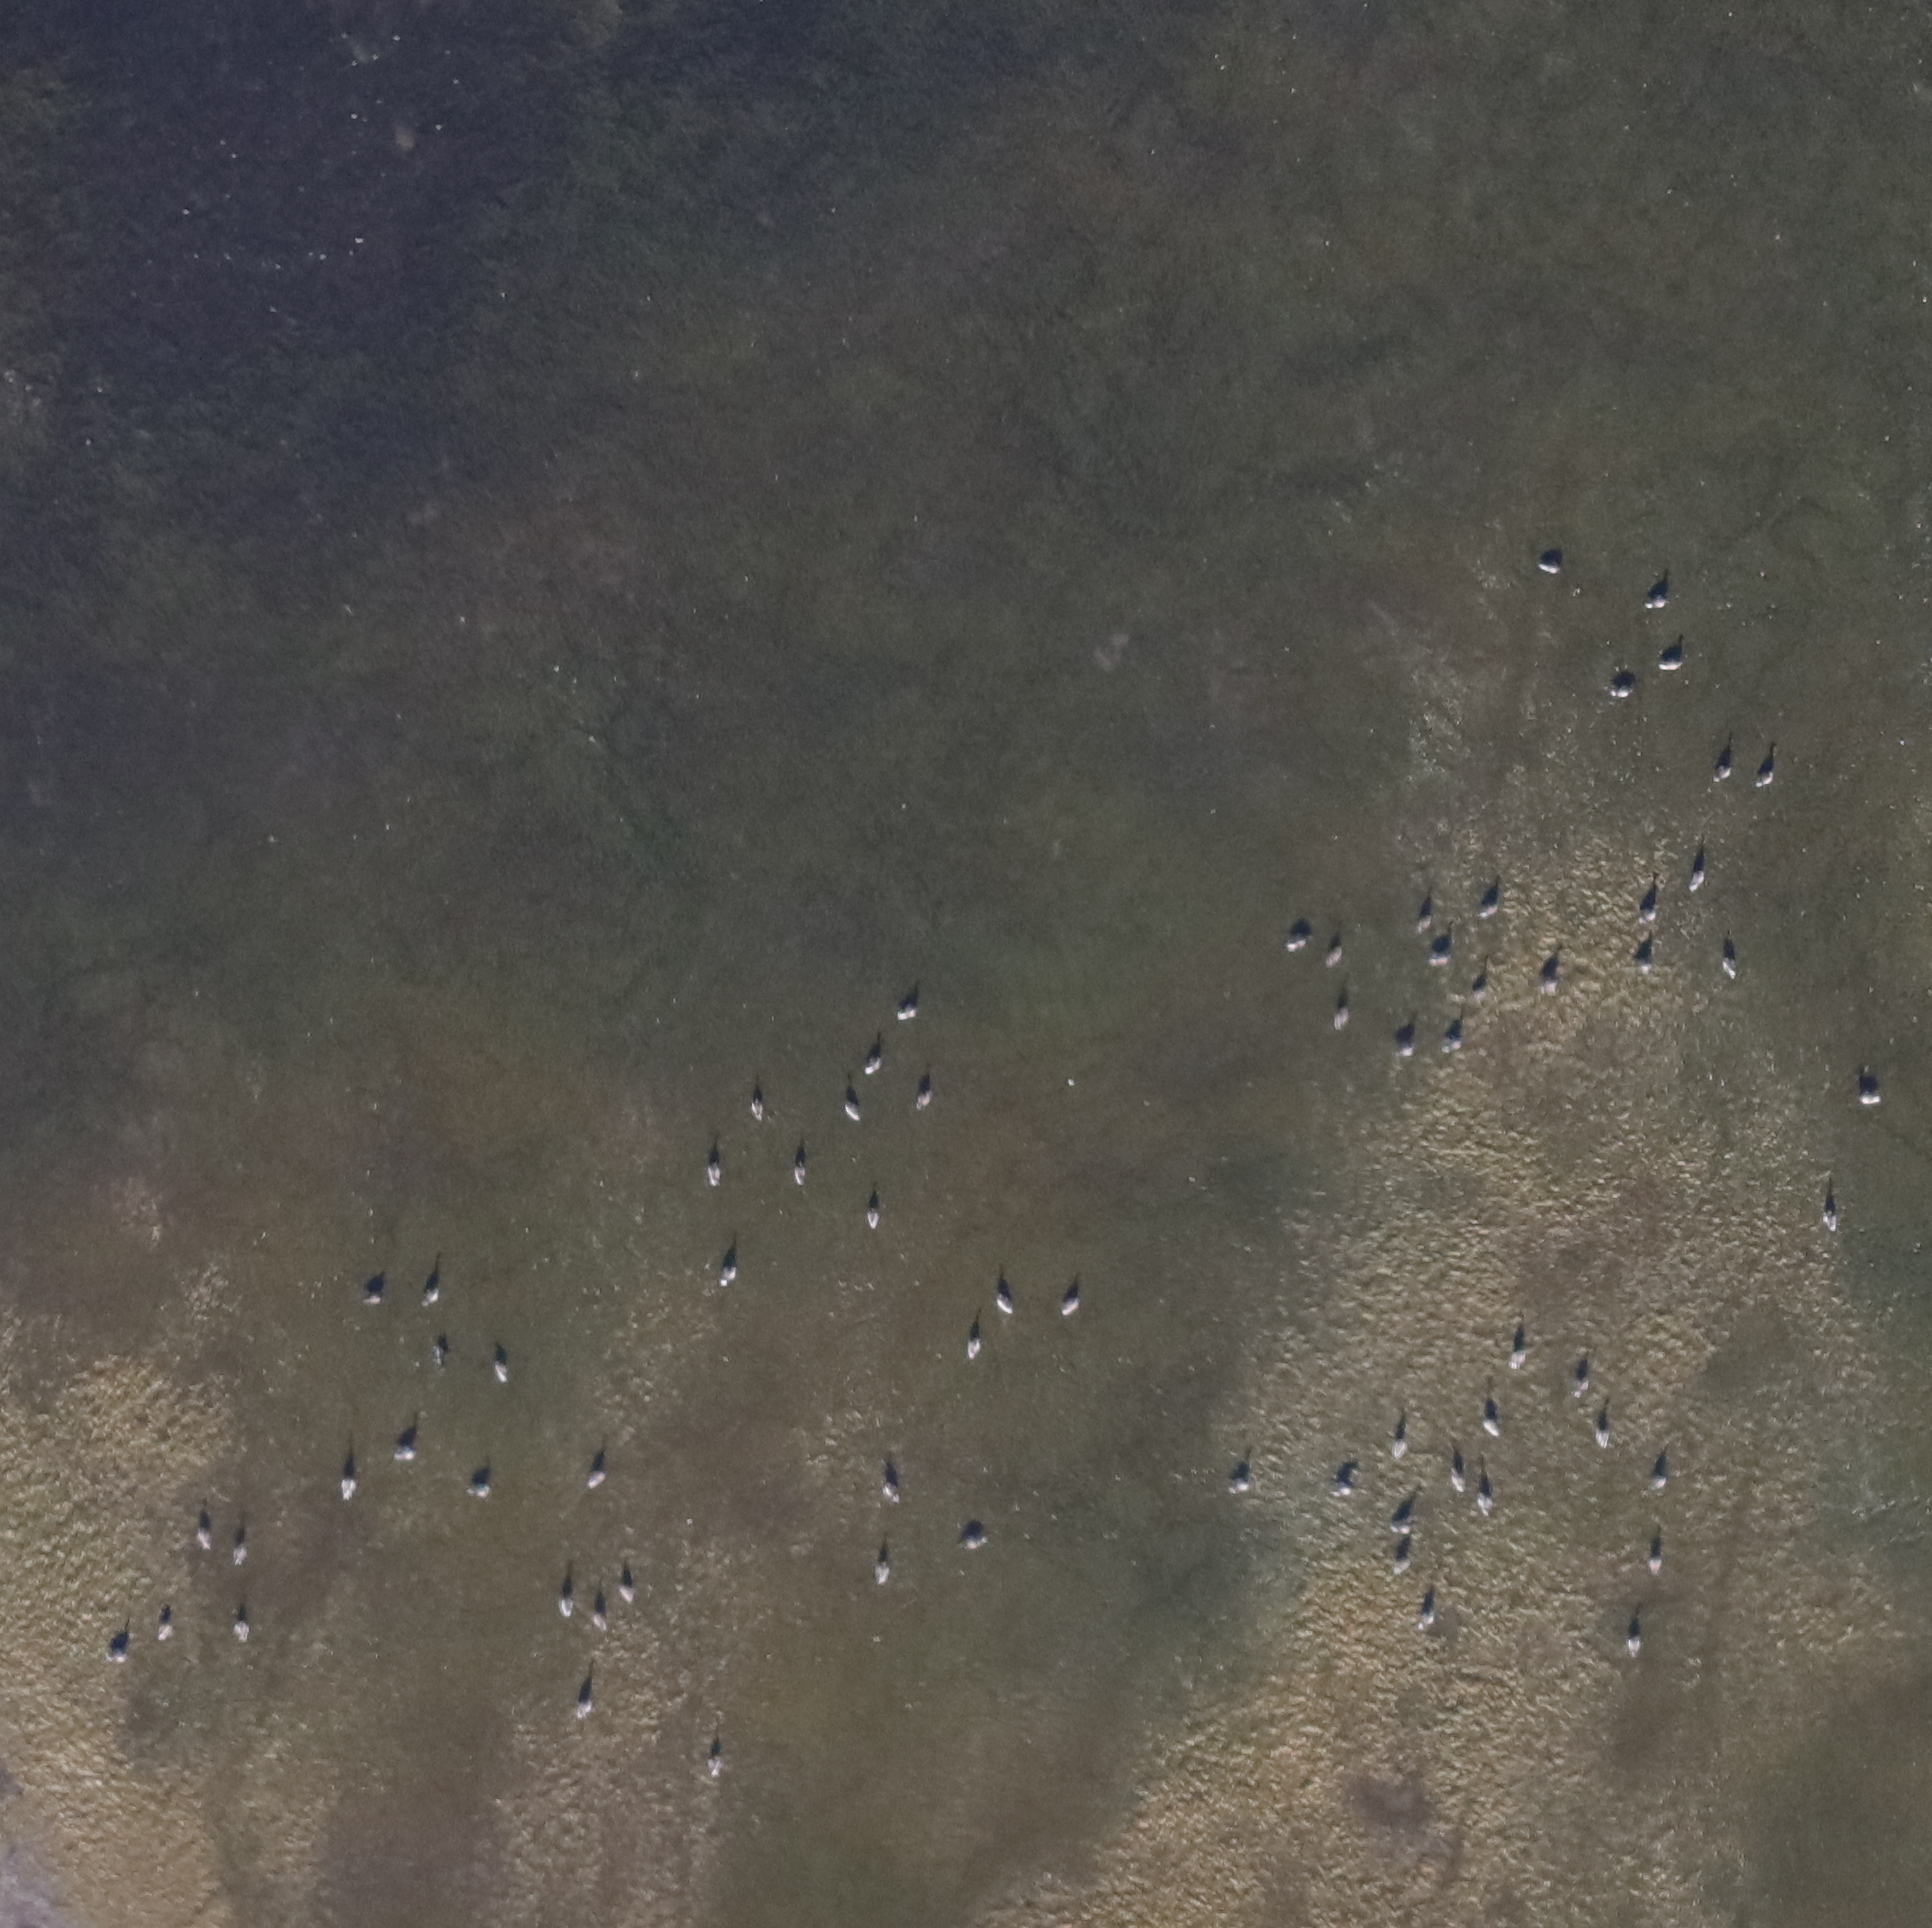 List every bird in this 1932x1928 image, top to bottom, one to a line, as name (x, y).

brant (1549, 566)
brant (1657, 601)
brant (1671, 664)
brant (1622, 692)
brant (1722, 772)
brant (1765, 777)
brant (1695, 882)
brant (1495, 909)
brant (1651, 913)
brant (1426, 923)
brant (1296, 947)
brant (1338, 952)
brant (1440, 958)
brant (1730, 963)
brant (1649, 967)
brant (1549, 991)
brant (1480, 992)
brant (905, 1011)
brant (1347, 1025)
brant (1460, 1046)
brant (1406, 1051)
brant (874, 1065)
brant (1868, 1097)
brant (923, 1098)
brant (757, 1107)
brant (851, 1108)
brant (798, 1175)
brant (714, 1178)
brant (1828, 1217)
brant (872, 1218)
brant (728, 1274)
brant (429, 1295)
brant (1004, 1301)
brant (1070, 1301)
brant (373, 1302)
brant (975, 1349)
brant (443, 1351)
brant (1519, 1355)
brant (500, 1373)
brant (1583, 1389)
brant (1491, 1429)
brant (1604, 1438)
brant (1398, 1454)
brant (395, 1458)
brant (1460, 1477)
brant (594, 1479)
brant (1660, 1481)
brant (1240, 1483)
brant (347, 1486)
brant (1352, 1488)
brant (485, 1490)
brant (891, 1490)
brant (1487, 1503)
brant (1401, 1522)
brant (977, 1537)
brant (203, 1544)
brant (1408, 1563)
brant (1656, 1563)
brant (239, 1564)
brant (887, 1572)
brant (631, 1598)
brant (565, 1605)
brant (1429, 1618)
brant (605, 1620)
brant (246, 1631)
brant (165, 1632)
brant (1634, 1641)
brant (116, 1657)
brant (585, 1703)
brant (713, 1772)